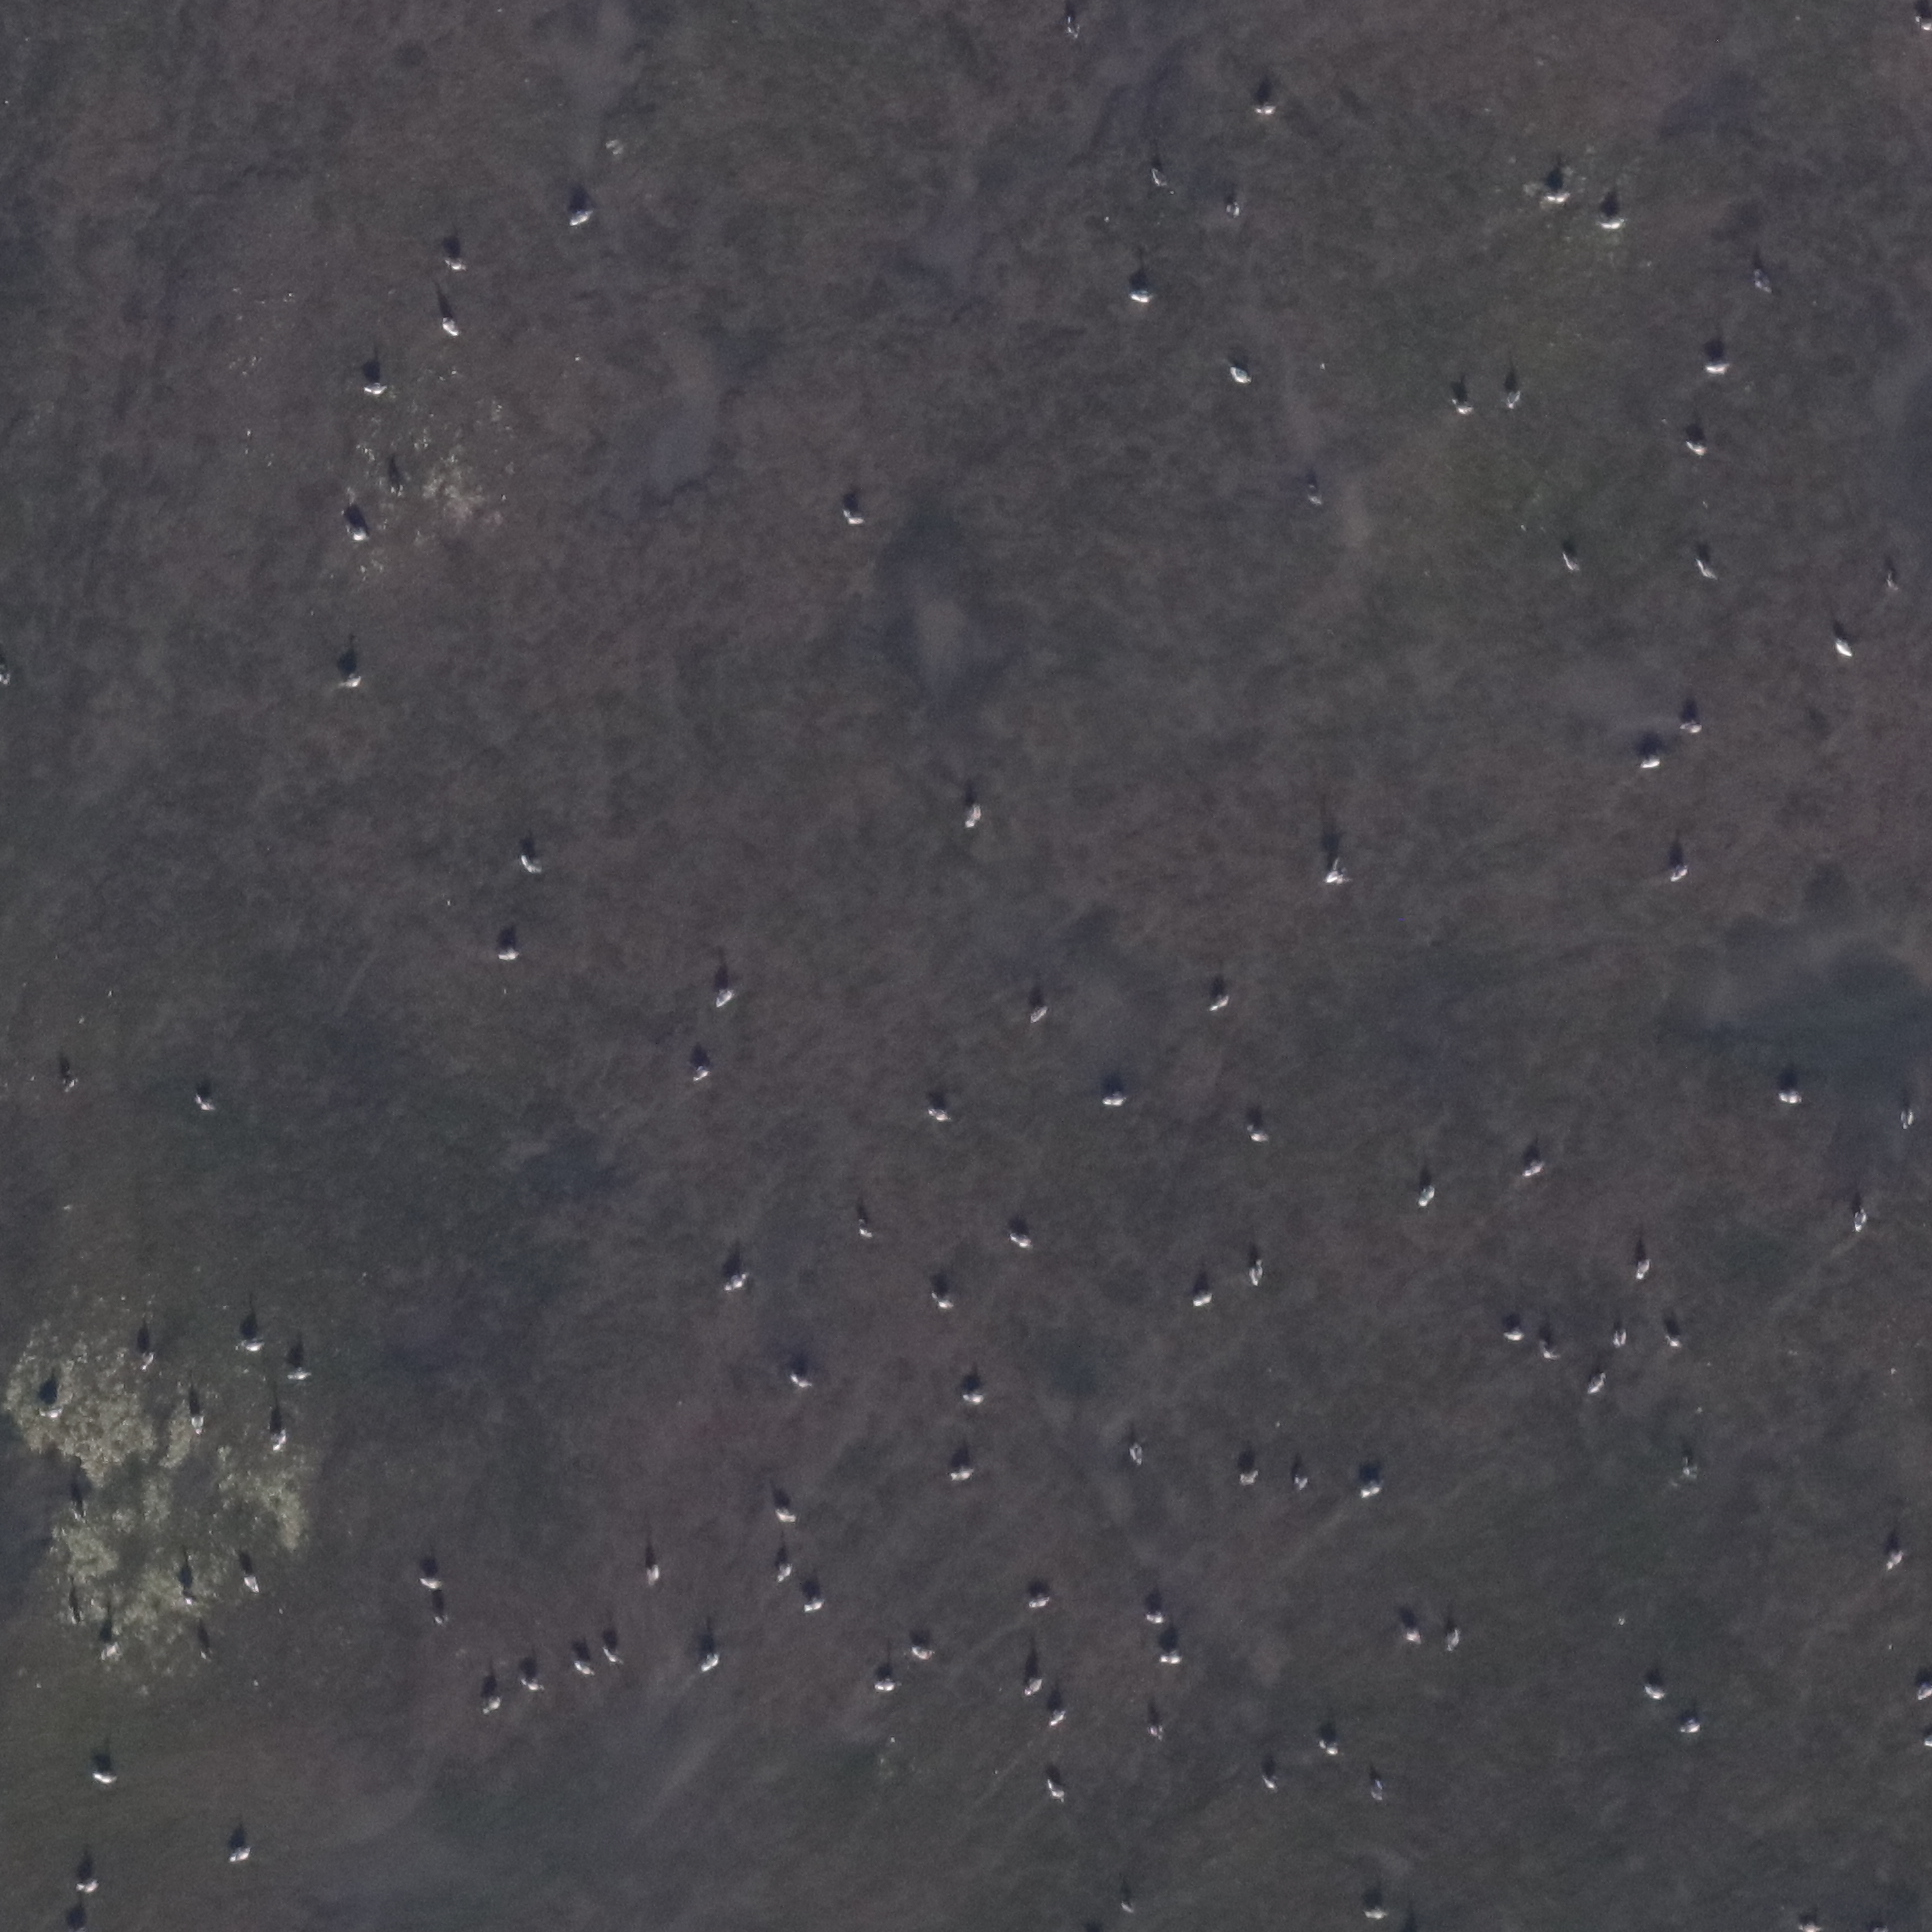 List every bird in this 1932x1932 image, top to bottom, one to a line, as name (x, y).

brant (1930, 21)
brant (1069, 32)
brant (1270, 102)
brant (1153, 168)
brant (1548, 192)
brant (1242, 215)
brant (585, 217)
brant (1610, 225)
brant (452, 260)
brant (1761, 288)
brant (1144, 297)
brant (444, 324)
brant (1728, 364)
brant (1249, 379)
brant (371, 392)
brant (1510, 394)
brant (1461, 406)
brant (1700, 447)
brant (405, 478)
brant (1321, 495)
brant (848, 524)
brant (359, 528)
brant (1575, 562)
brant (1707, 569)
brant (1891, 582)
brant (1847, 645)
brant (16, 680)
brant (352, 680)
brant (1687, 733)
brant (1650, 764)
brant (972, 820)
brant (531, 864)
brant (1674, 866)
brant (1343, 874)
brant (518, 948)
brant (722, 1002)
brant (1223, 1010)
brant (1045, 1014)
brant (703, 1075)
brant (74, 1081)
brant (1125, 1101)
brant (203, 1102)
brant (1789, 1103)
brant (943, 1118)
brant (1895, 1119)
brant (1266, 1134)
brant (1532, 1164)
brant (1423, 1198)
brant (1870, 1216)
brant (872, 1228)
brant (1023, 1234)
brant (1639, 1273)
brant (1255, 1280)
brant (735, 1283)
brant (946, 1291)
brant (1202, 1303)
brant (1516, 1331)
brant (1612, 1340)
brant (1671, 1344)
brant (249, 1346)
brant (1552, 1352)
brant (145, 1355)
brant (302, 1376)
brant (1607, 1381)
brant (797, 1383)
brant (974, 1386)
brant (57, 1405)
brant (192, 1421)
brant (281, 1442)
brant (1132, 1454)
brant (961, 1466)
brant (1689, 1472)
brant (1296, 1484)
brant (1240, 1485)
brant (1376, 1487)
brant (799, 1502)
brant (84, 1504)
brant (1895, 1548)
brant (790, 1572)
brant (650, 1579)
brant (430, 1582)
brant (249, 1586)
brant (823, 1598)
brant (1043, 1598)
brant (191, 1600)
brant (1149, 1608)
brant (79, 1615)
brant (442, 1628)
brant (1414, 1637)
brant (1454, 1637)
brant (112, 1649)
brant (620, 1650)
brant (208, 1656)
brant (714, 1658)
brant (928, 1658)
brant (1166, 1659)
brant (589, 1667)
brant (537, 1679)
brant (1034, 1679)
brant (885, 1680)
brant (1918, 1693)
brant (1655, 1694)
brant (500, 1699)
brant (1064, 1717)
brant (1698, 1723)
brant (1161, 1736)
brant (1332, 1748)
brant (108, 1778)
brant (1279, 1784)
brant (1054, 1785)
brant (1381, 1795)
brant (250, 1863)
brant (91, 1881)
brant (1137, 1902)
brant (1381, 1902)
brant (1811, 1924)
brant (78, 1929)